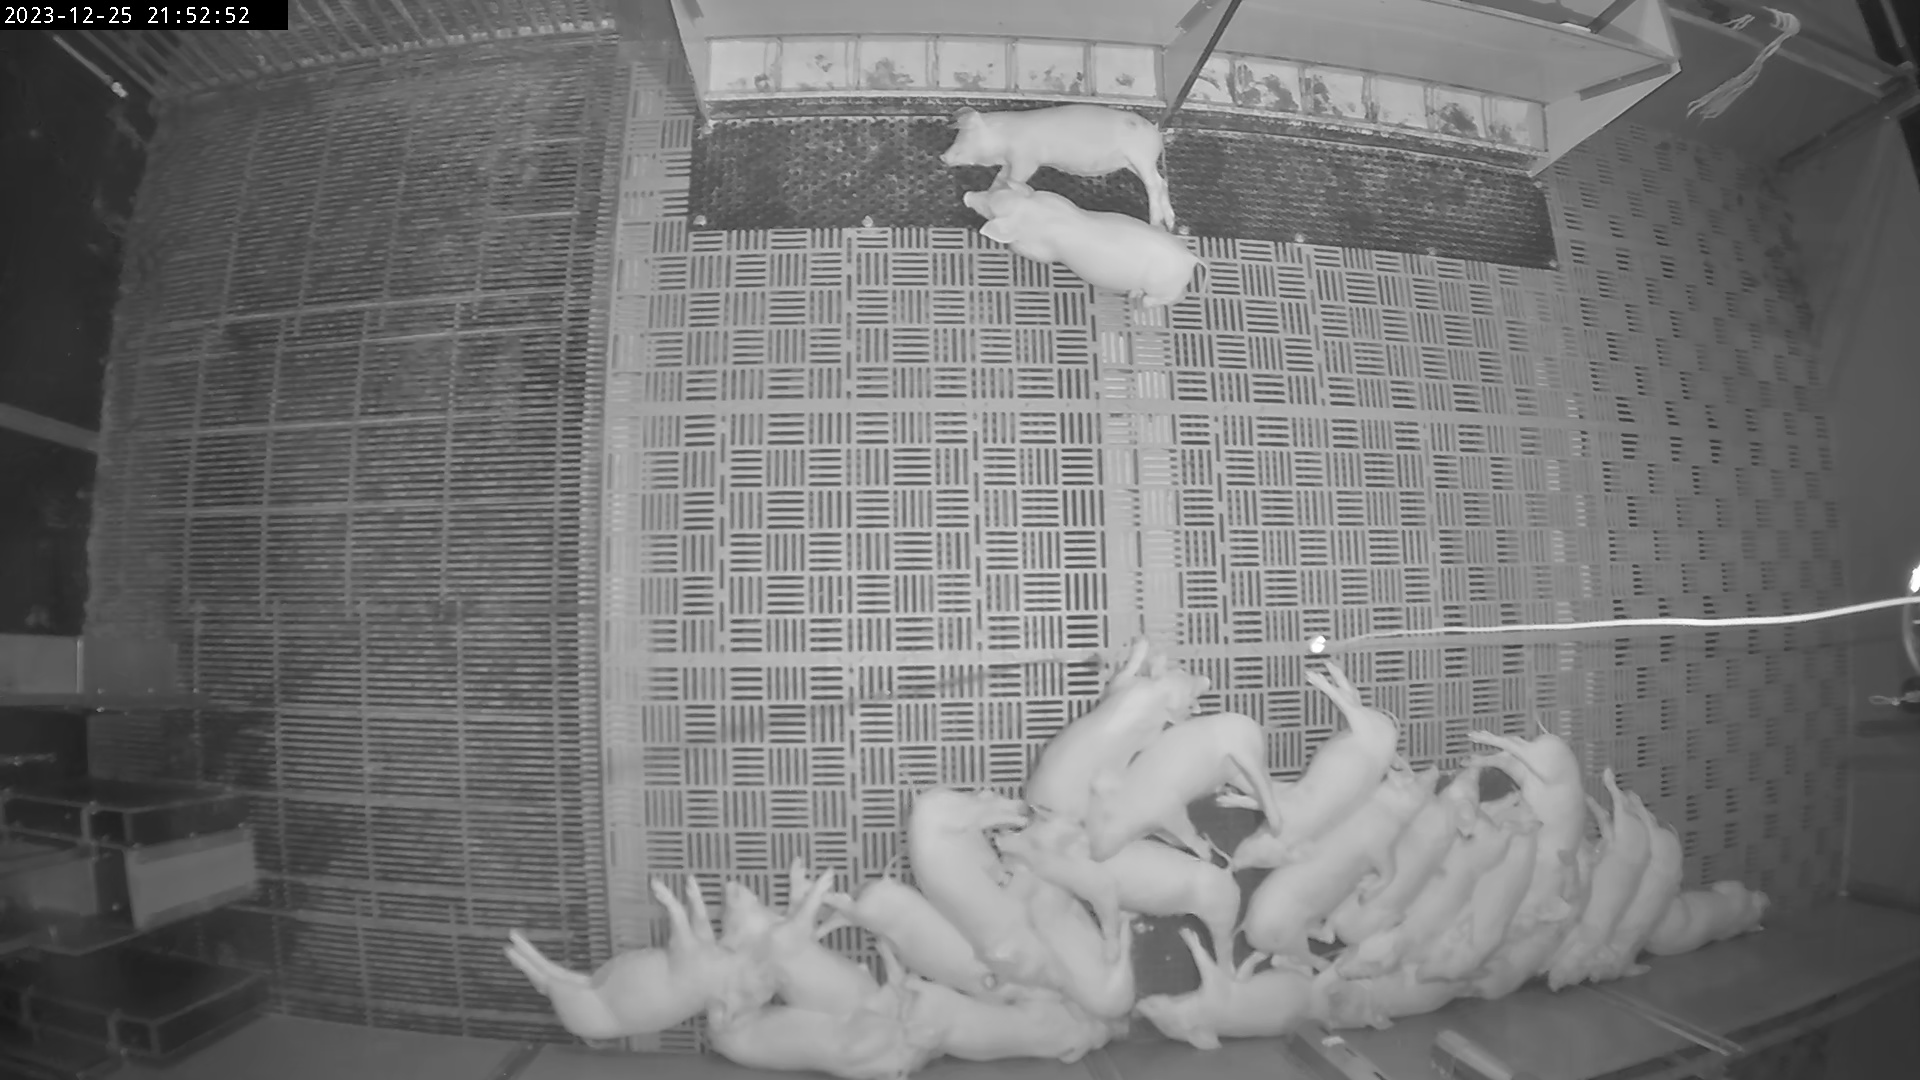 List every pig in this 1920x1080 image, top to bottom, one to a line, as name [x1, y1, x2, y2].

pig [937, 103, 1178, 233]
pig [964, 175, 1212, 309]
pig [1023, 635, 1213, 820]
pig [1232, 660, 1400, 871]
pig [1083, 712, 1281, 862]
pig [1458, 719, 1587, 944]
pig [1233, 751, 1441, 970]
pig [1304, 753, 1495, 947]
pig [1537, 764, 1652, 992]
pig [908, 784, 1075, 993]
pig [1399, 784, 1537, 984]
pig [1586, 787, 1684, 983]
pig [1335, 791, 1543, 980]
pig [994, 804, 1242, 979]
pig [1455, 836, 1606, 1000]
pig [813, 852, 1066, 1005]
pig [984, 852, 1135, 1019]
pig [718, 856, 899, 1020]
pig [501, 872, 794, 1049]
pig [1644, 878, 1772, 956]
pig [1135, 928, 1344, 1052]
pig [872, 937, 1130, 1064]
pig [1324, 961, 1471, 1033]
pig [696, 999, 945, 1079]